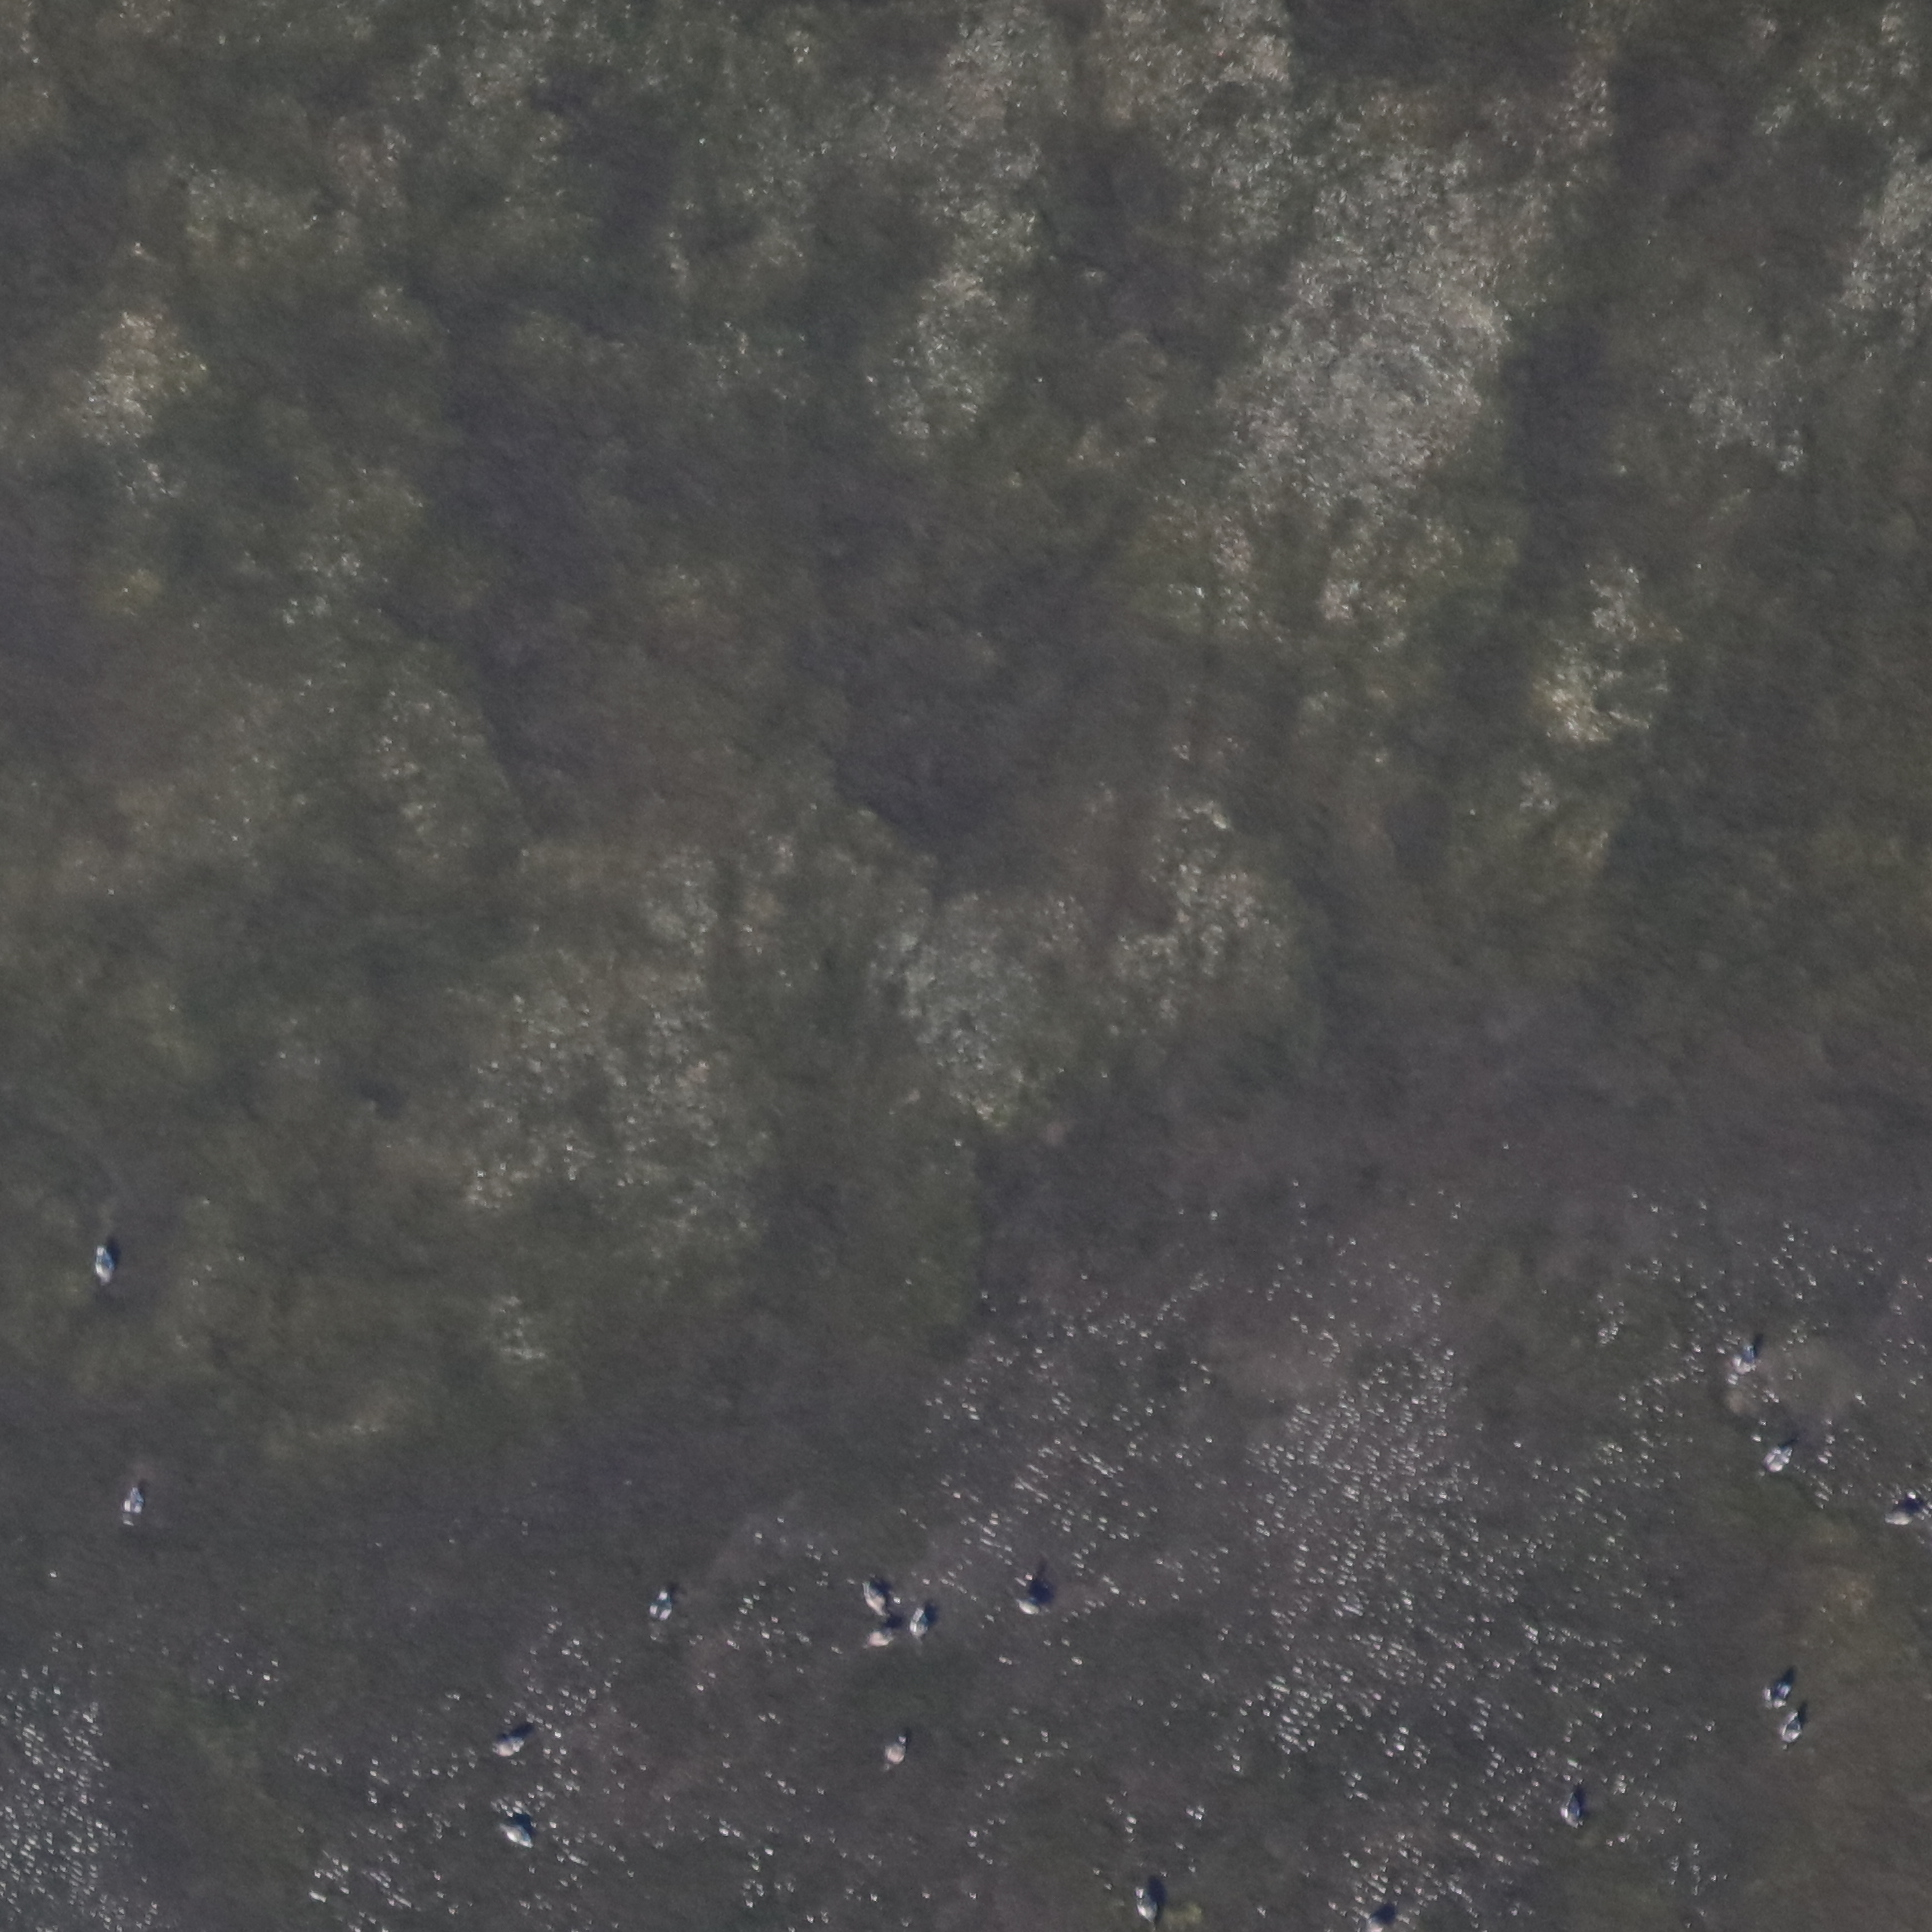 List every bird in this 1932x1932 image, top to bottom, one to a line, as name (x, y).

brant (105, 1267)
brant (1744, 1361)
brant (1779, 1463)
brant (135, 1505)
brant (1904, 1510)
brant (877, 1601)
brant (1029, 1608)
brant (662, 1617)
brant (918, 1627)
brant (877, 1636)
brant (1778, 1696)
brant (1792, 1727)
brant (513, 1741)
brant (897, 1753)
brant (1572, 1806)
brant (520, 1830)
brant (1151, 1907)
brant (1374, 1923)